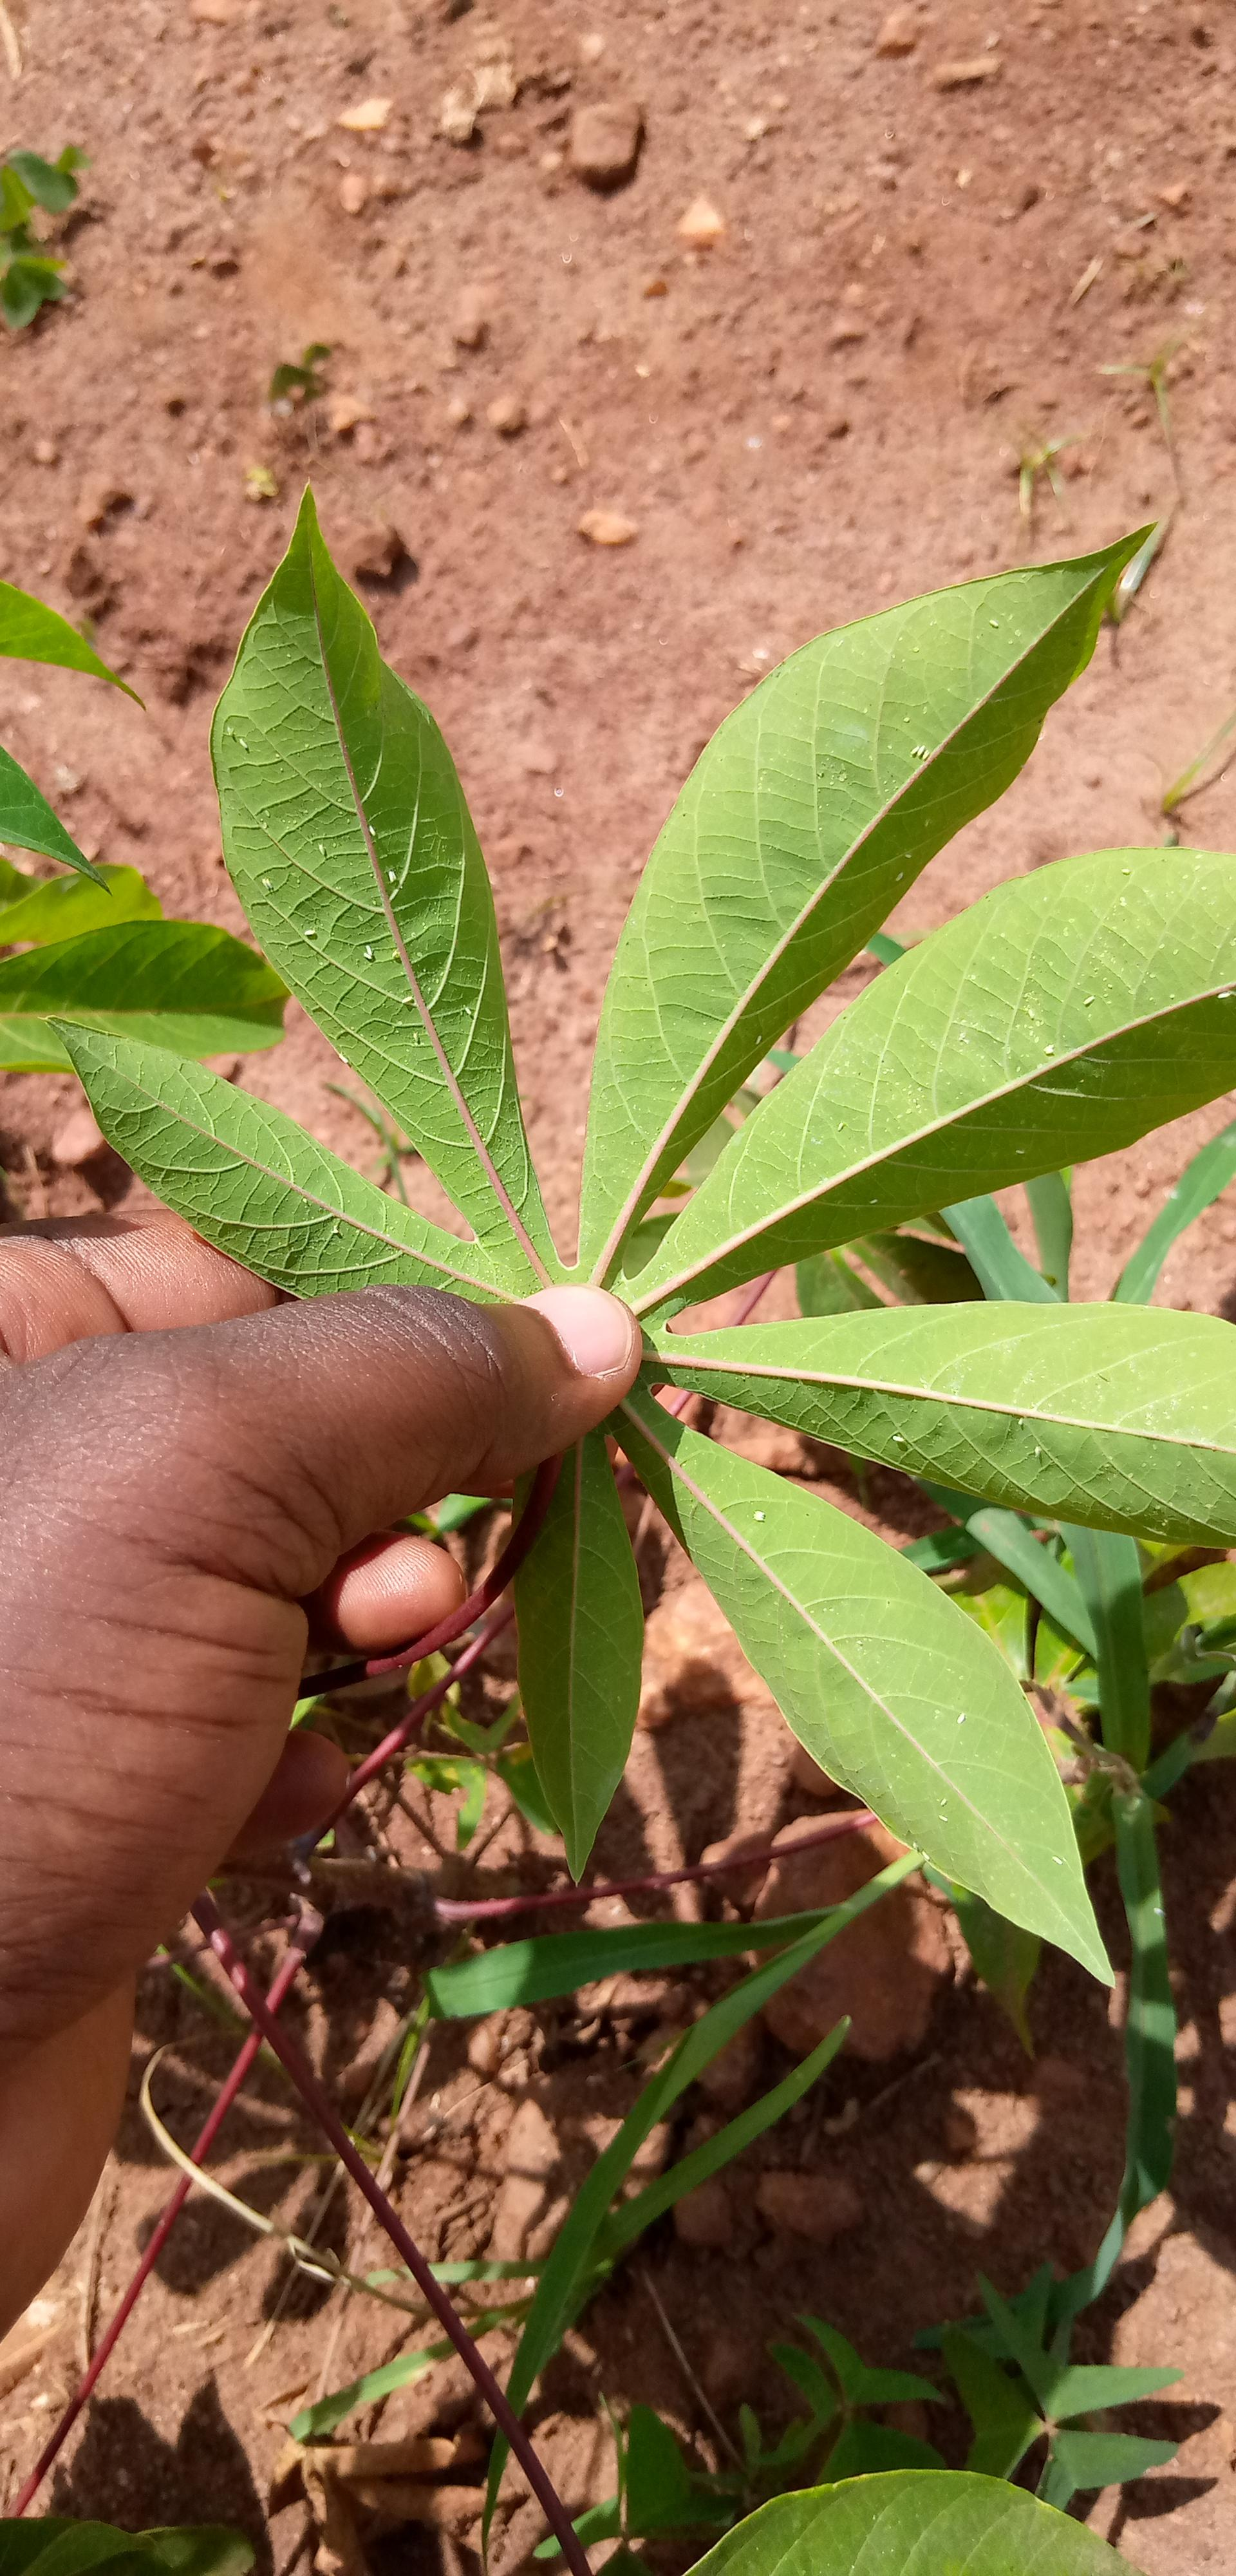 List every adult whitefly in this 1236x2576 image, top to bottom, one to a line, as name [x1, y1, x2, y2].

whitefly [980, 611, 1005, 634]
whitefly [224, 721, 239, 741]
whitefly [236, 736, 254, 758]
whitefly [915, 741, 934, 763]
whitefly [910, 744, 934, 764]
whitefly [916, 750, 935, 769]
whitefly [259, 816, 272, 837]
whitefly [362, 824, 382, 841]
whitefly [316, 839, 330, 859]
whitefly [1117, 861, 1136, 883]
whitefly [384, 865, 400, 886]
whitefly [258, 870, 276, 900]
whitefly [892, 870, 911, 891]
whitefly [261, 875, 282, 896]
whitefly [1119, 896, 1131, 911]
whitefly [297, 928, 327, 951]
whitefly [362, 942, 376, 967]
whitefly [360, 943, 378, 963]
whitefly [397, 987, 422, 1010]
whitefly [1215, 988, 1236, 1007]
whitefly [1078, 990, 1100, 1009]
whitefly [464, 1002, 478, 1025]
whitefly [1018, 1003, 1042, 1029]
whitefly [402, 1024, 425, 1052]
whitefly [748, 1027, 766, 1048]
whitefly [1035, 1041, 1065, 1058]
whitefly [1042, 1041, 1061, 1064]
whitefly [337, 1045, 358, 1072]
whitefly [829, 1114, 855, 1135]
whitefly [1016, 1148, 1030, 1162]
whitefly [867, 1197, 881, 1209]
whitefly [324, 1219, 343, 1242]
whitefly [1013, 1412, 1032, 1430]
whitefly [887, 1430, 911, 1448]
whitefly [1028, 1445, 1049, 1464]
whitefly [753, 1505, 768, 1524]
whitefly [750, 1506, 769, 1528]